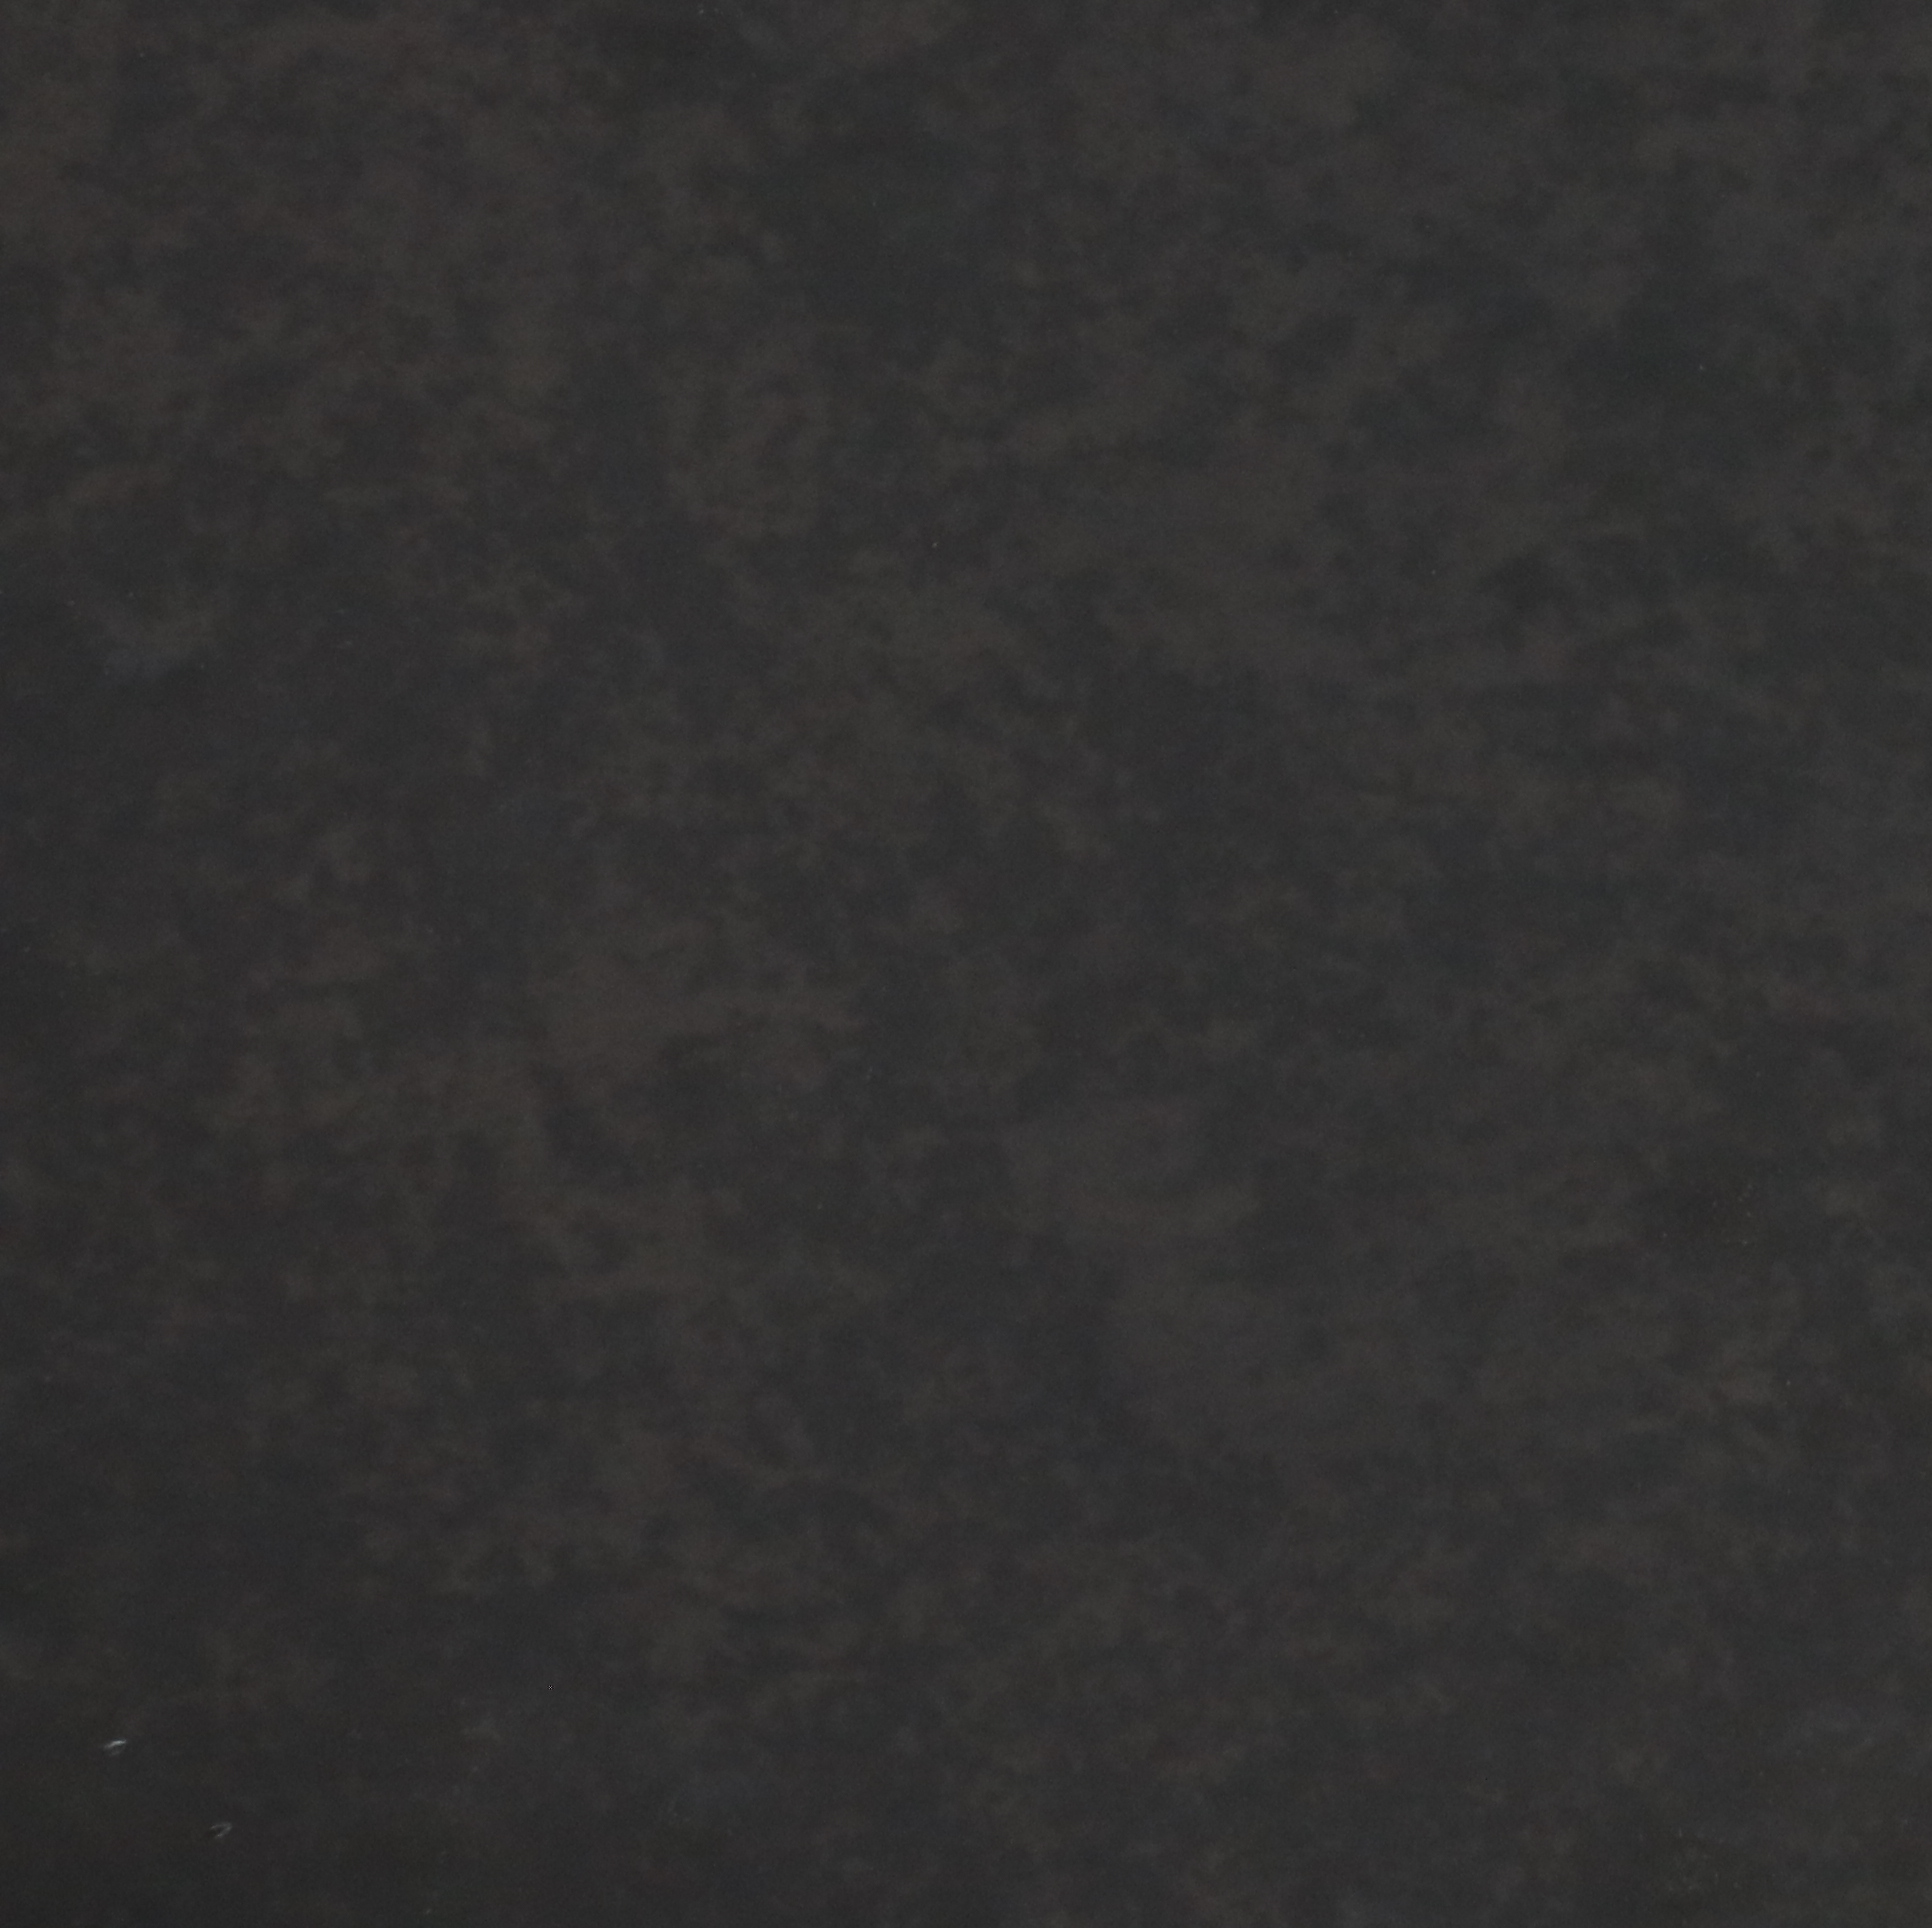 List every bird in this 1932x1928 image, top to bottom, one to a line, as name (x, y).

brant (115, 1741)
brant (220, 1832)